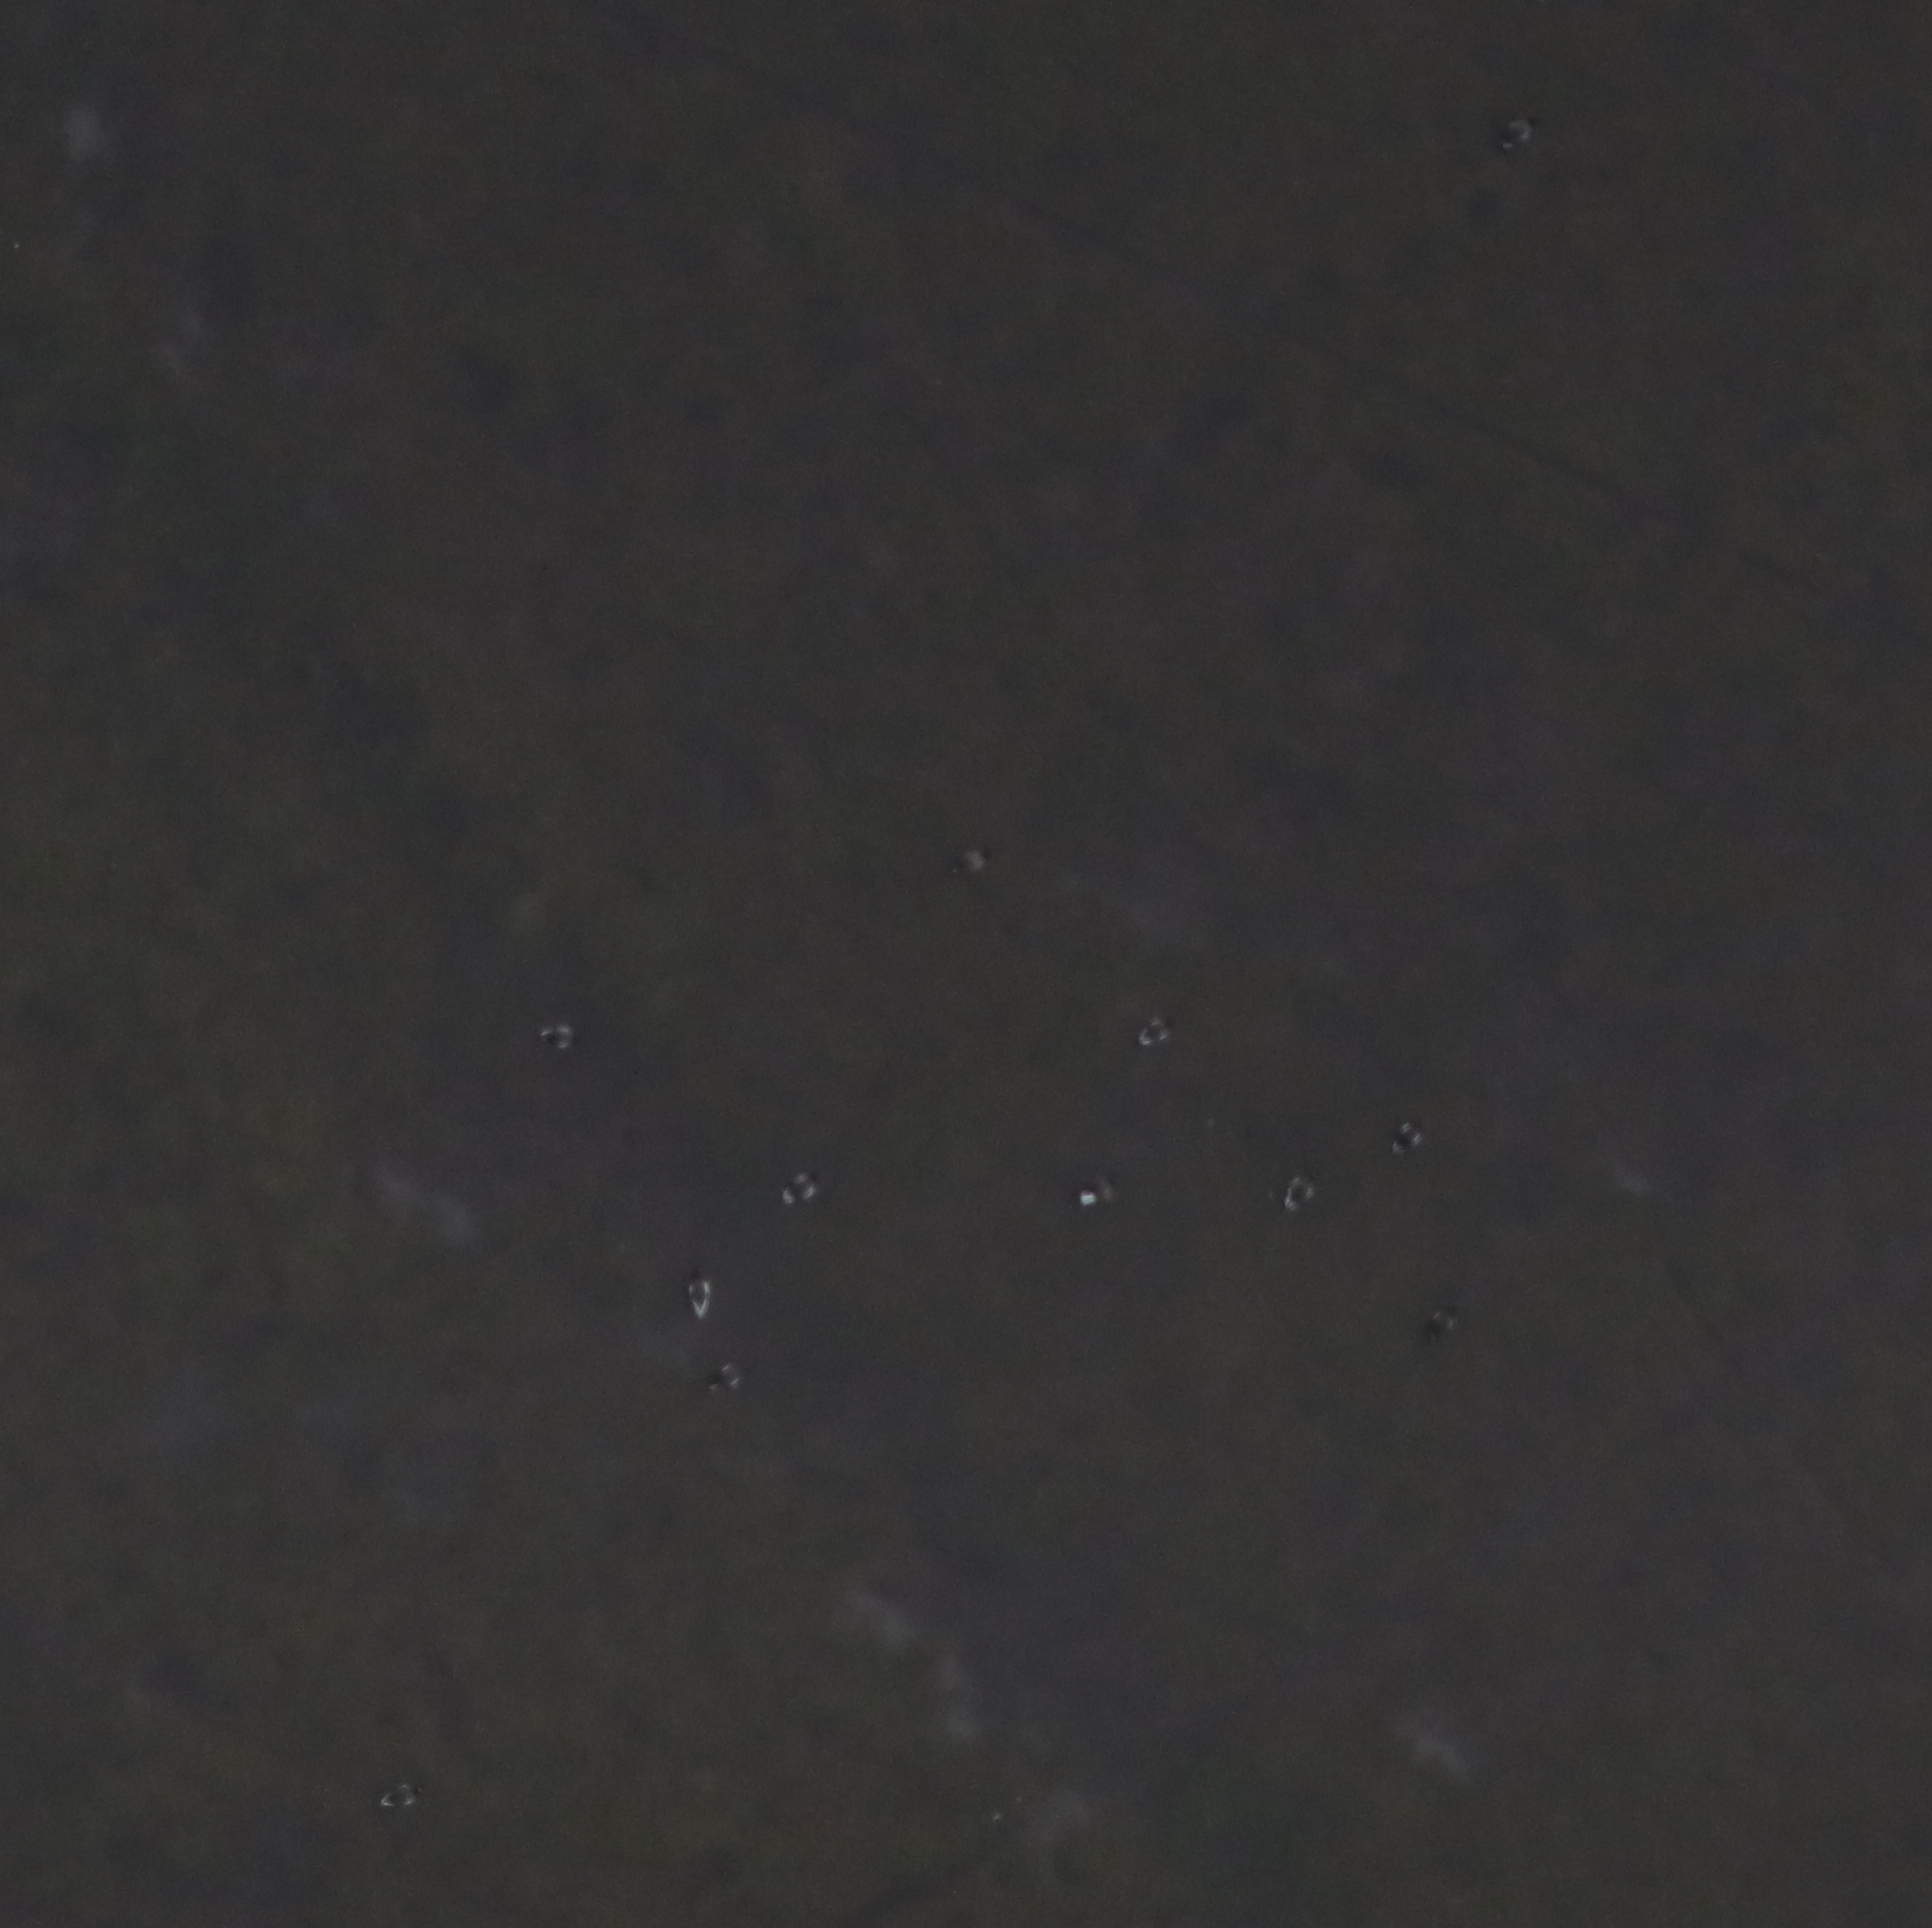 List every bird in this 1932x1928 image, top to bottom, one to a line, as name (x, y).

brant (1514, 130)
brant (971, 863)
brant (1148, 1027)
brant (558, 1034)
brant (1407, 1138)
brant (1104, 1186)
brant (804, 1189)
brant (1299, 1193)
brant (699, 1298)
brant (1440, 1324)
brant (725, 1375)
brant (405, 1794)